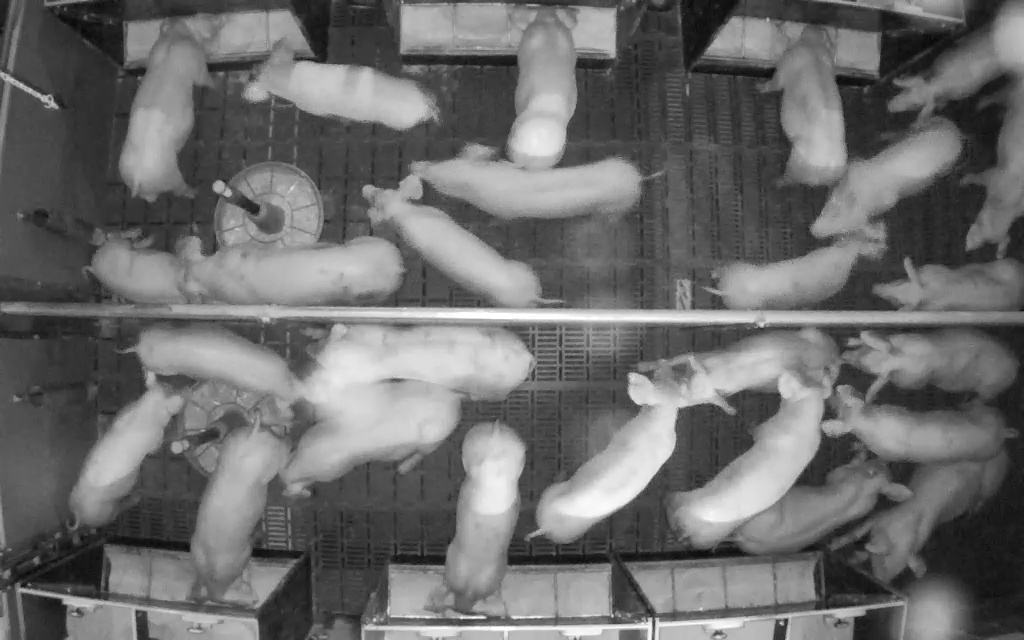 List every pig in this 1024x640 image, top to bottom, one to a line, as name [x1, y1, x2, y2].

pig [502, 5, 581, 170]
pig [119, 12, 230, 205]
pig [753, 19, 850, 192]
pig [888, 21, 1010, 129]
pig [241, 39, 441, 132]
pig [957, 78, 1023, 259]
pig [808, 116, 970, 239]
pig [407, 142, 663, 223]
pig [360, 175, 566, 308]
pig [82, 228, 231, 305]
pig [172, 232, 408, 307]
pig [700, 232, 889, 308]
pig [871, 258, 1021, 310]
pig [114, 322, 312, 419]
pig [301, 324, 541, 405]
pig [628, 327, 845, 414]
pig [840, 330, 1017, 408]
pig [523, 358, 693, 547]
pig [68, 371, 194, 535]
pig [660, 371, 833, 552]
pig [277, 384, 467, 501]
pig [823, 384, 1017, 462]
pig [190, 406, 294, 608]
pig [424, 417, 528, 618]
pig [714, 440, 917, 552]
pig [826, 444, 1013, 586]